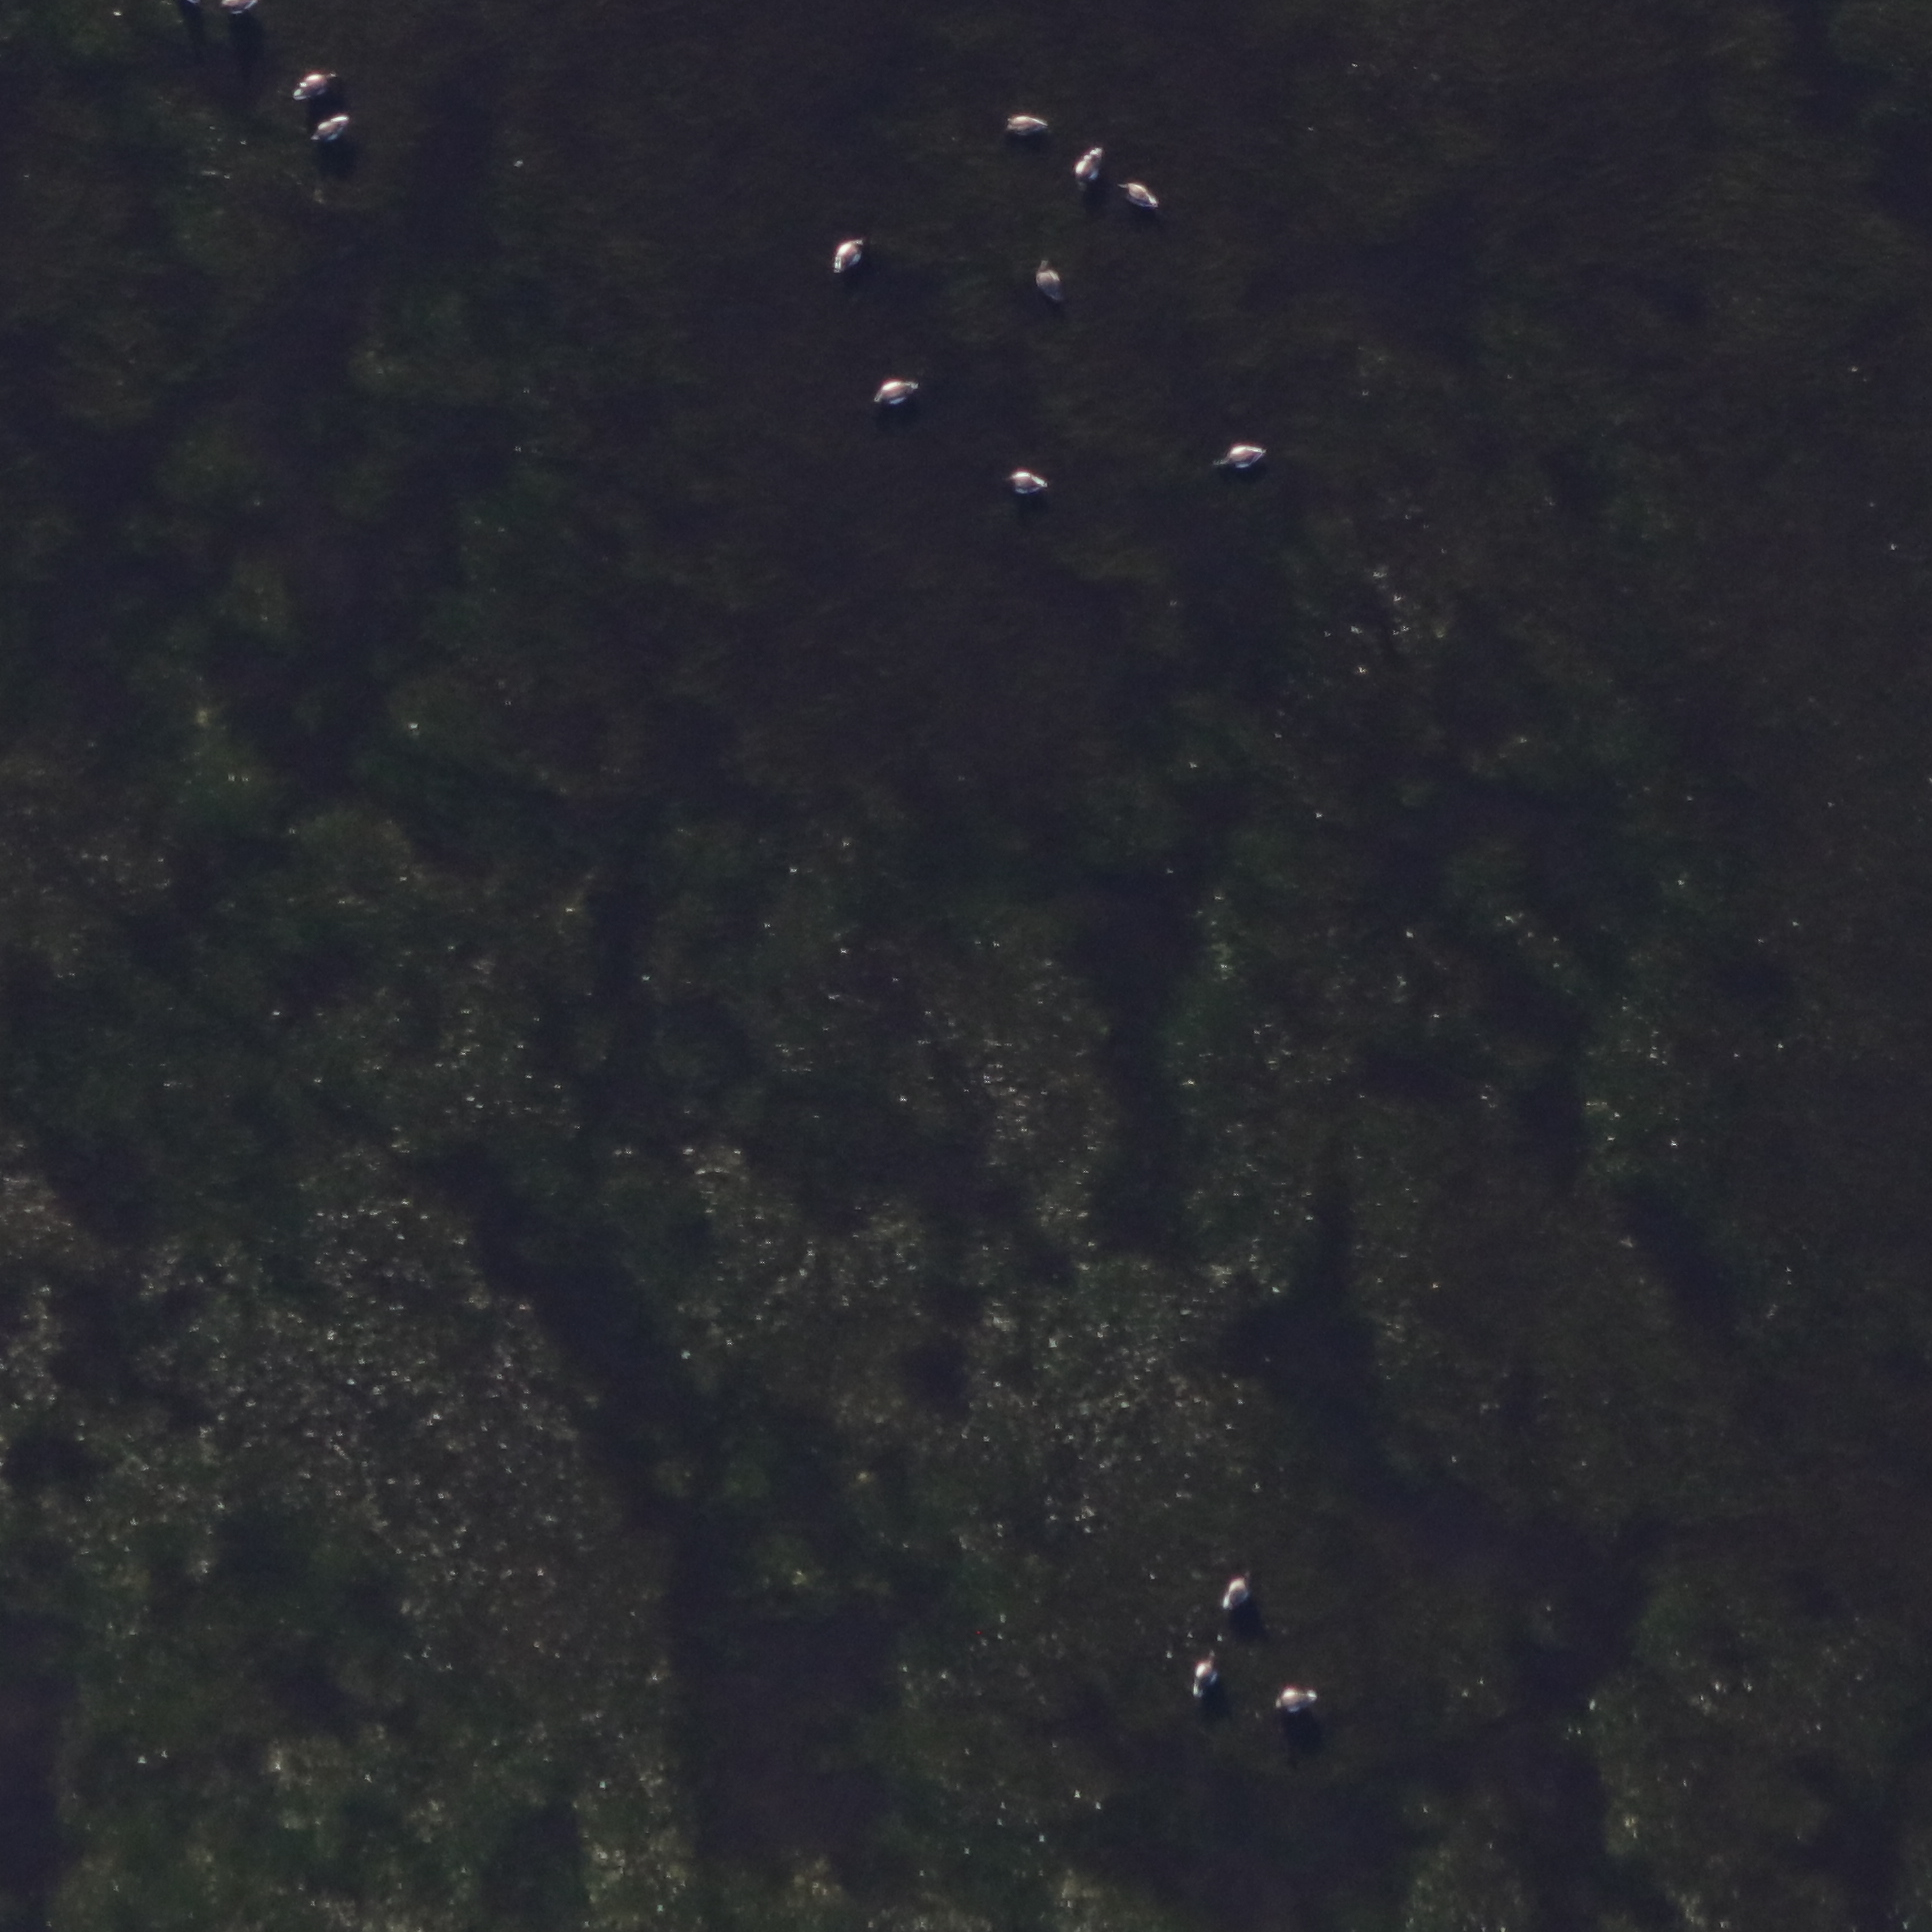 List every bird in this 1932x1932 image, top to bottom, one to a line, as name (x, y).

brant (240, 6)
brant (317, 84)
brant (1026, 128)
brant (329, 130)
brant (1088, 166)
brant (1138, 195)
brant (848, 256)
brant (1051, 284)
brant (897, 391)
brant (1241, 456)
brant (1025, 482)
brant (1235, 1594)
brant (1200, 1676)
brant (1293, 1702)